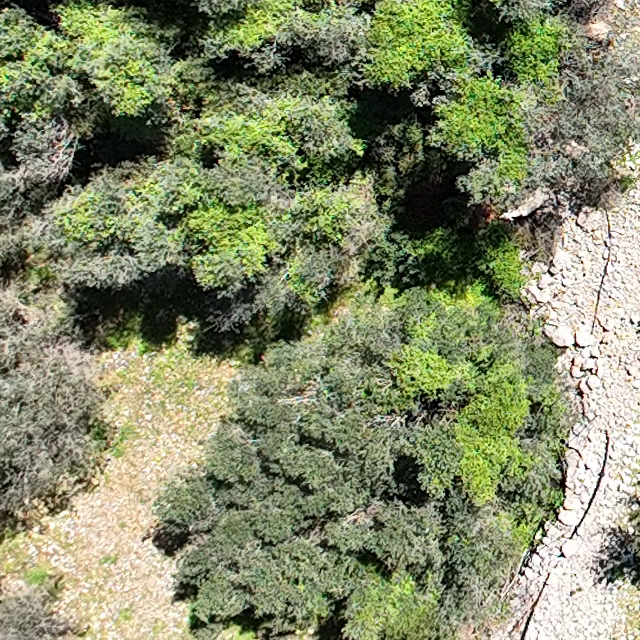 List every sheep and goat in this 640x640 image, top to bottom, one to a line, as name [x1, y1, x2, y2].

sheep [500, 186, 549, 220]